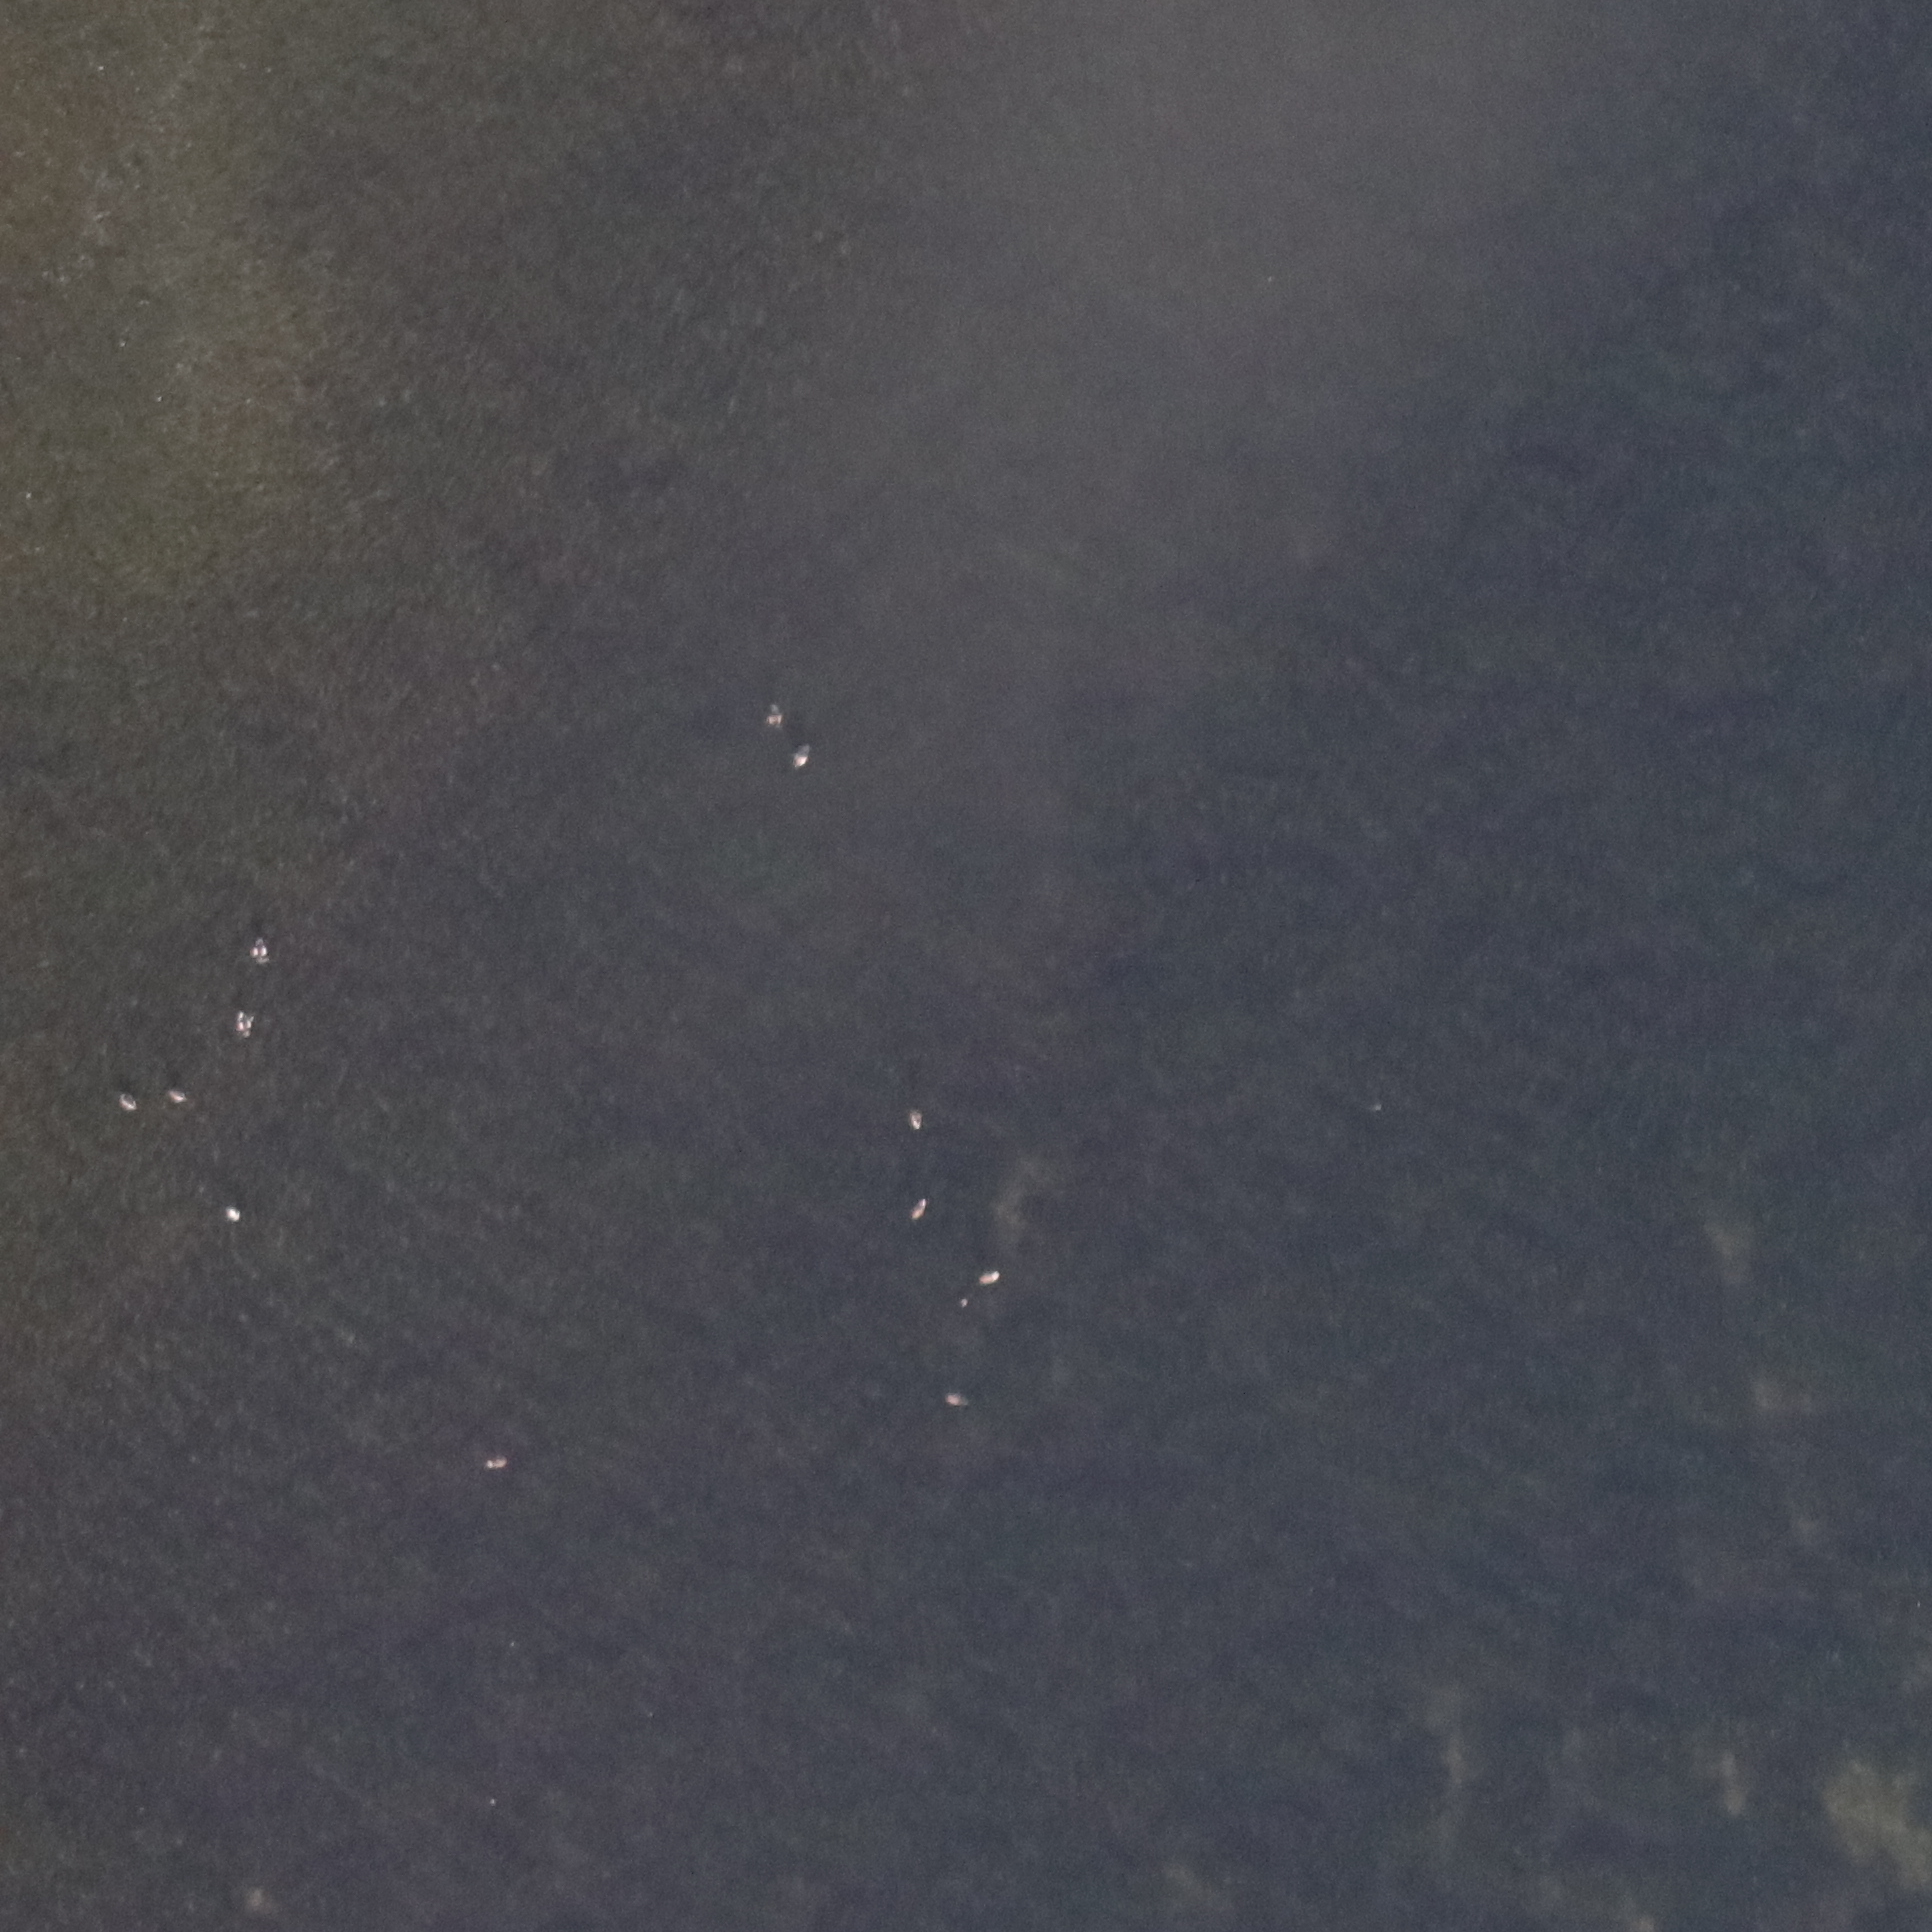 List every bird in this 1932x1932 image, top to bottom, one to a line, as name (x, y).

brant (776, 713)
brant (804, 759)
brant (260, 950)
brant (243, 1025)
brant (176, 1094)
brant (129, 1101)
brant (917, 1115)
brant (919, 1209)
brant (991, 1274)
brant (958, 1400)
brant (498, 1465)